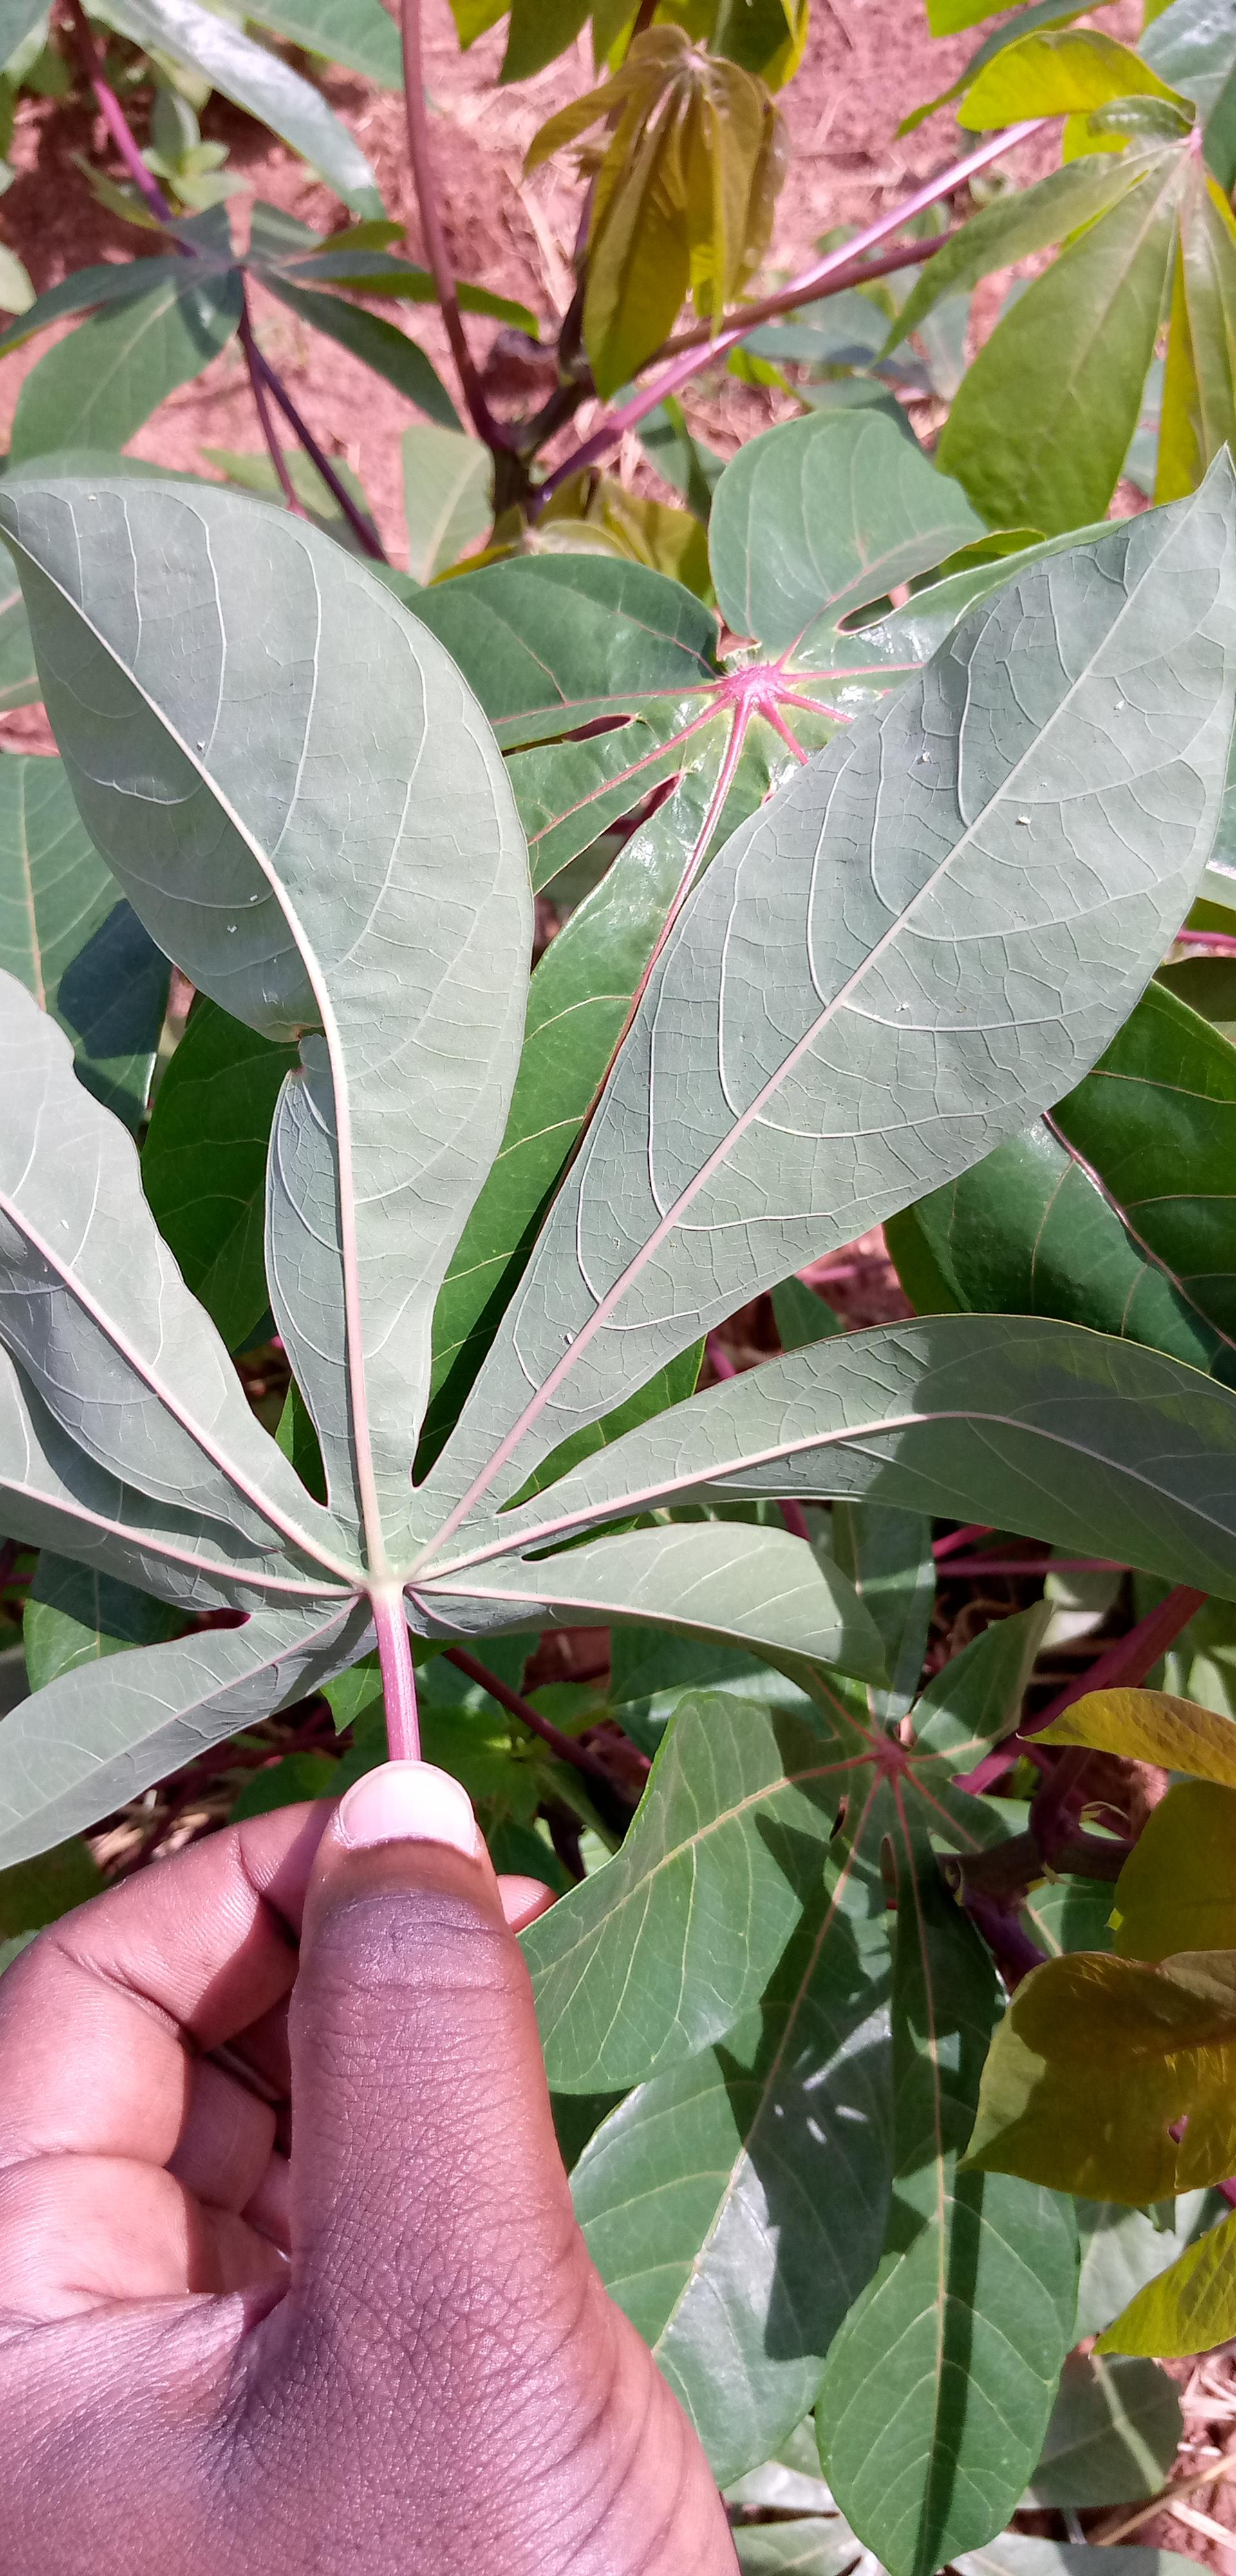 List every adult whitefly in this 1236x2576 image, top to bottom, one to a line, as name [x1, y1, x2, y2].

whitefly [1106, 694, 1128, 711]
whitefly [185, 735, 220, 762]
whitefly [915, 745, 934, 764]
whitefly [1009, 808, 1036, 831]
whitefly [247, 889, 261, 906]
whitefly [224, 919, 241, 938]
whitefly [893, 997, 912, 1015]
whitefly [50, 1211, 82, 1238]
whitefly [556, 1327, 579, 1350]